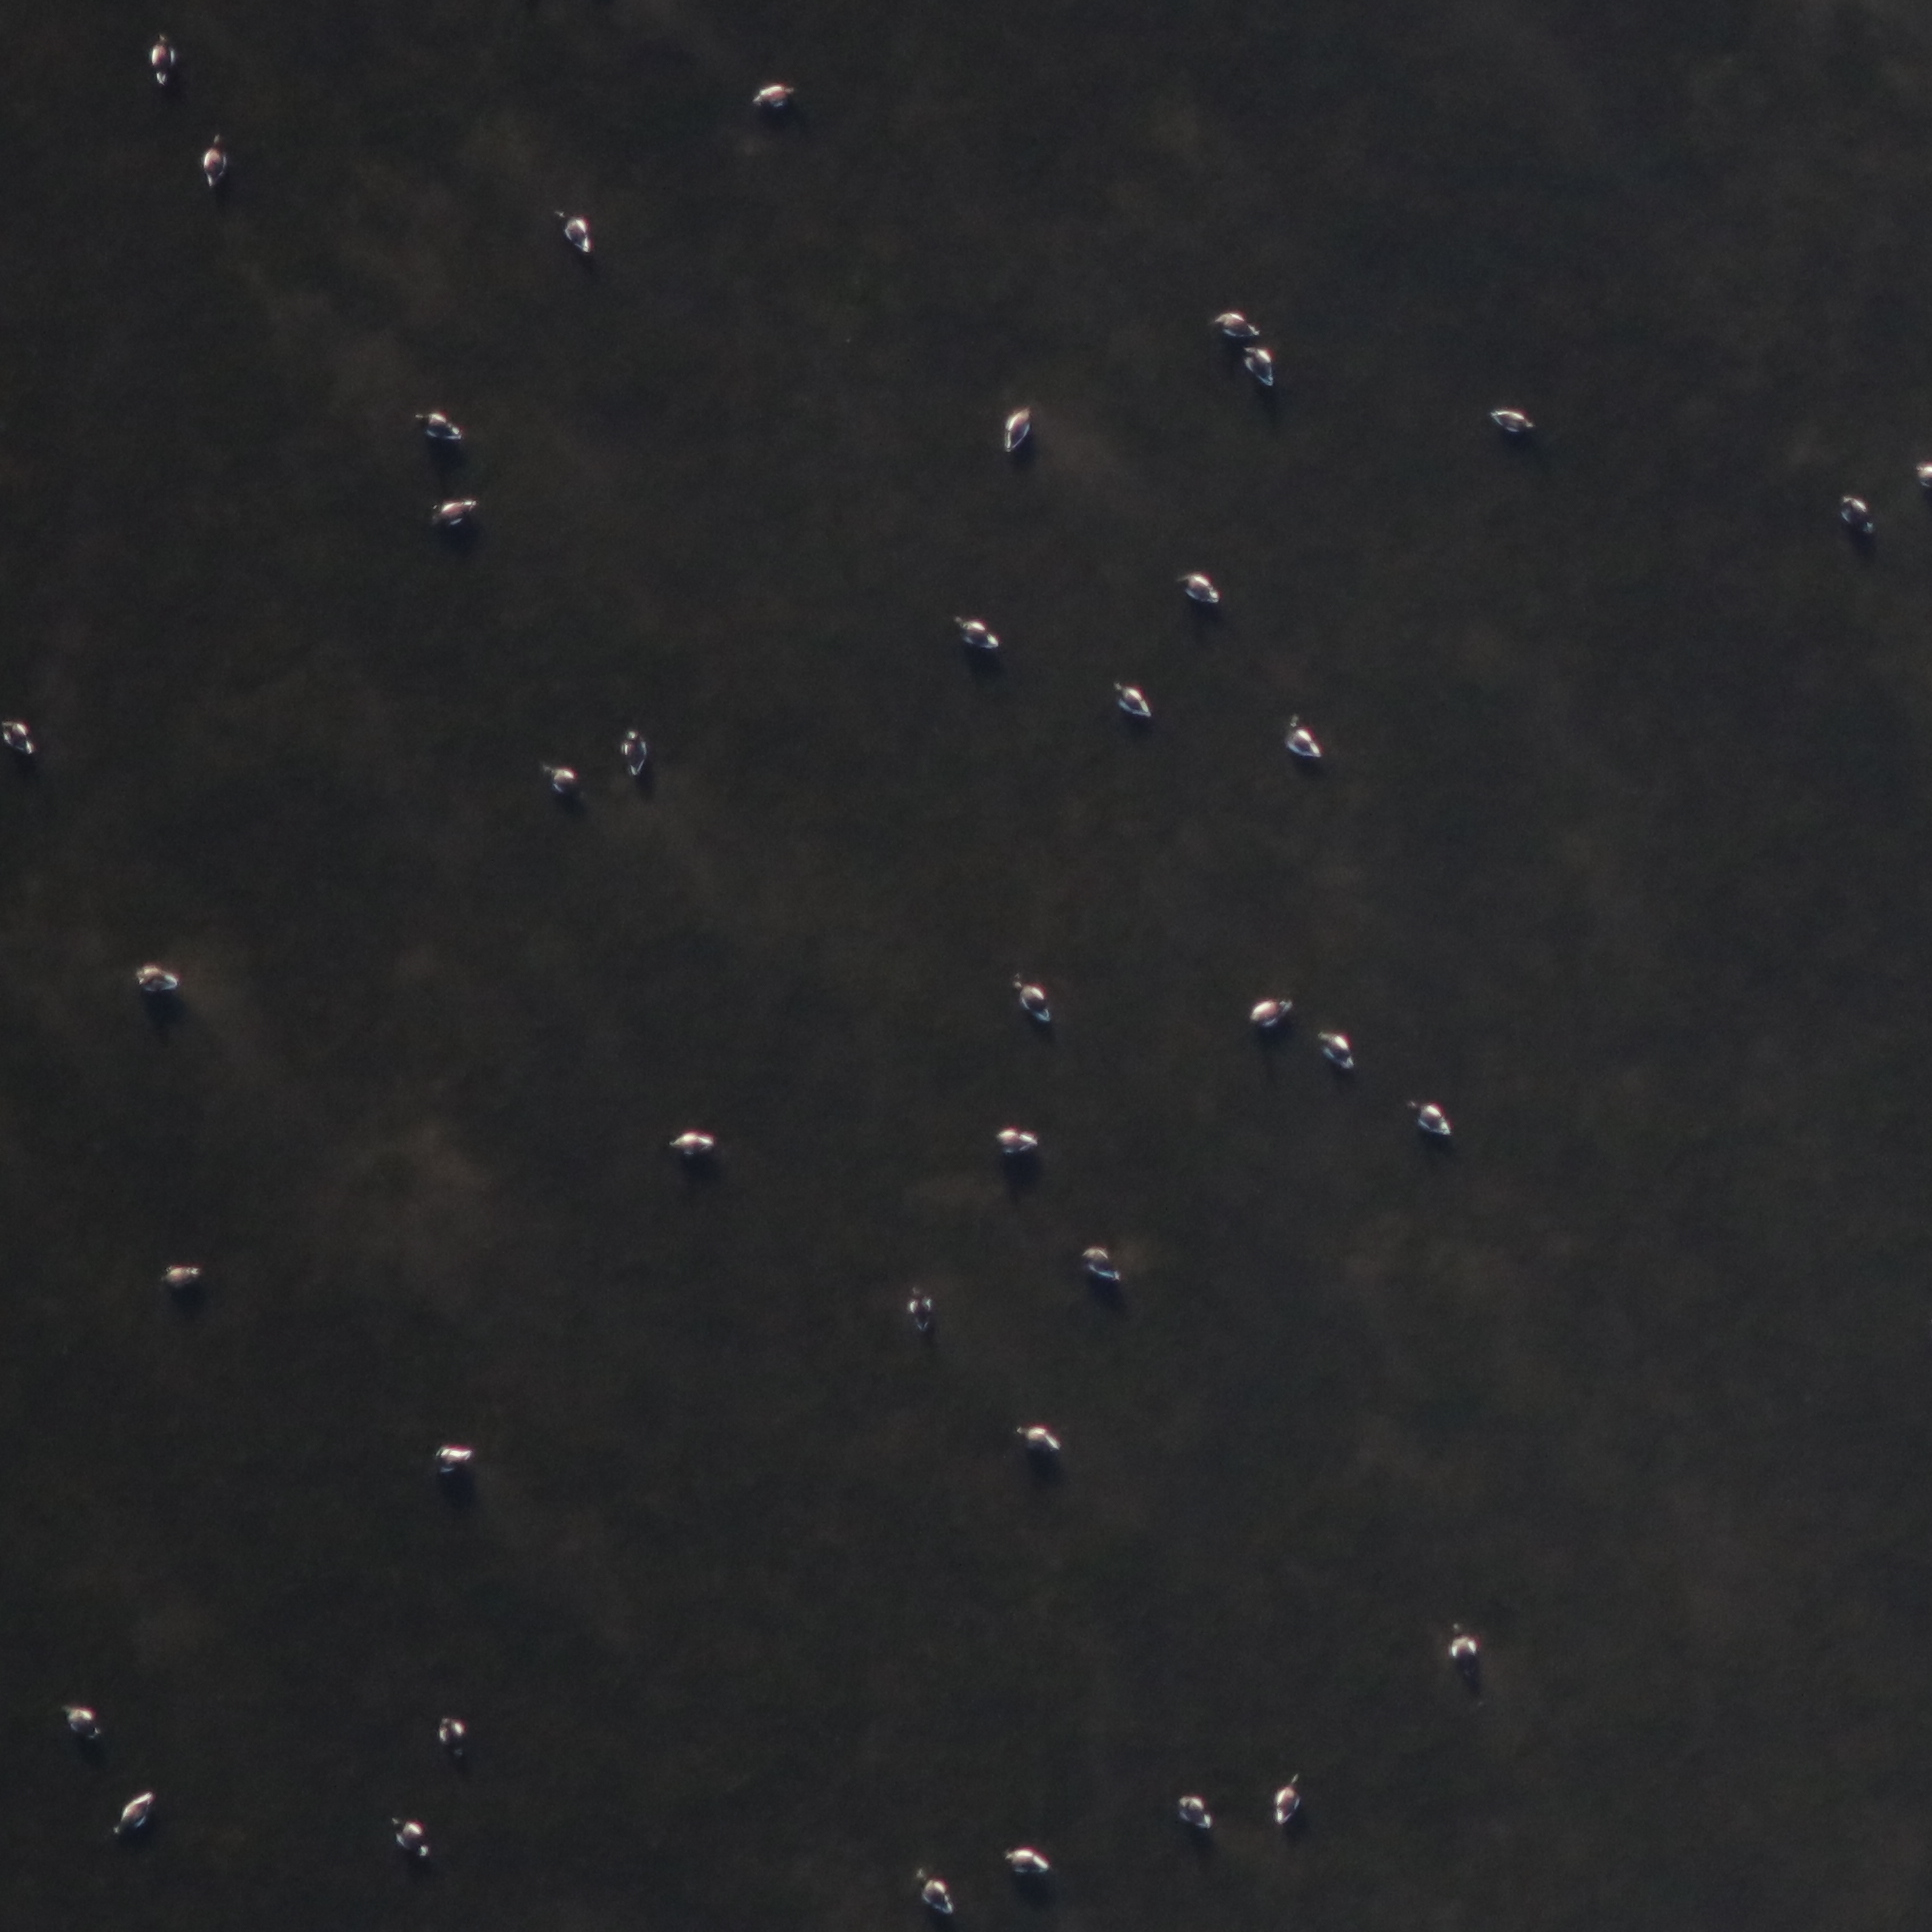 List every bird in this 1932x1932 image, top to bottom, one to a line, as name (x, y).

brant (163, 61)
brant (774, 96)
brant (215, 164)
brant (577, 232)
brant (1237, 328)
brant (1258, 364)
brant (1512, 421)
brant (438, 426)
brant (1019, 428)
brant (454, 512)
brant (1856, 512)
brant (1201, 589)
brant (977, 636)
brant (1133, 701)
brant (16, 727)
brant (1302, 741)
brant (634, 753)
brant (563, 779)
brant (156, 980)
brant (1033, 1001)
brant (1269, 1013)
brant (1339, 1051)
brant (1432, 1119)
brant (1014, 1142)
brant (691, 1144)
brant (1100, 1262)
brant (180, 1277)
brant (922, 1310)
brant (1040, 1442)
brant (452, 1464)
brant (1464, 1645)
brant (81, 1723)
brant (452, 1733)
brant (1287, 1803)
brant (1193, 1811)
brant (134, 1814)
brant (411, 1838)
brant (1025, 1862)
brant (934, 1893)